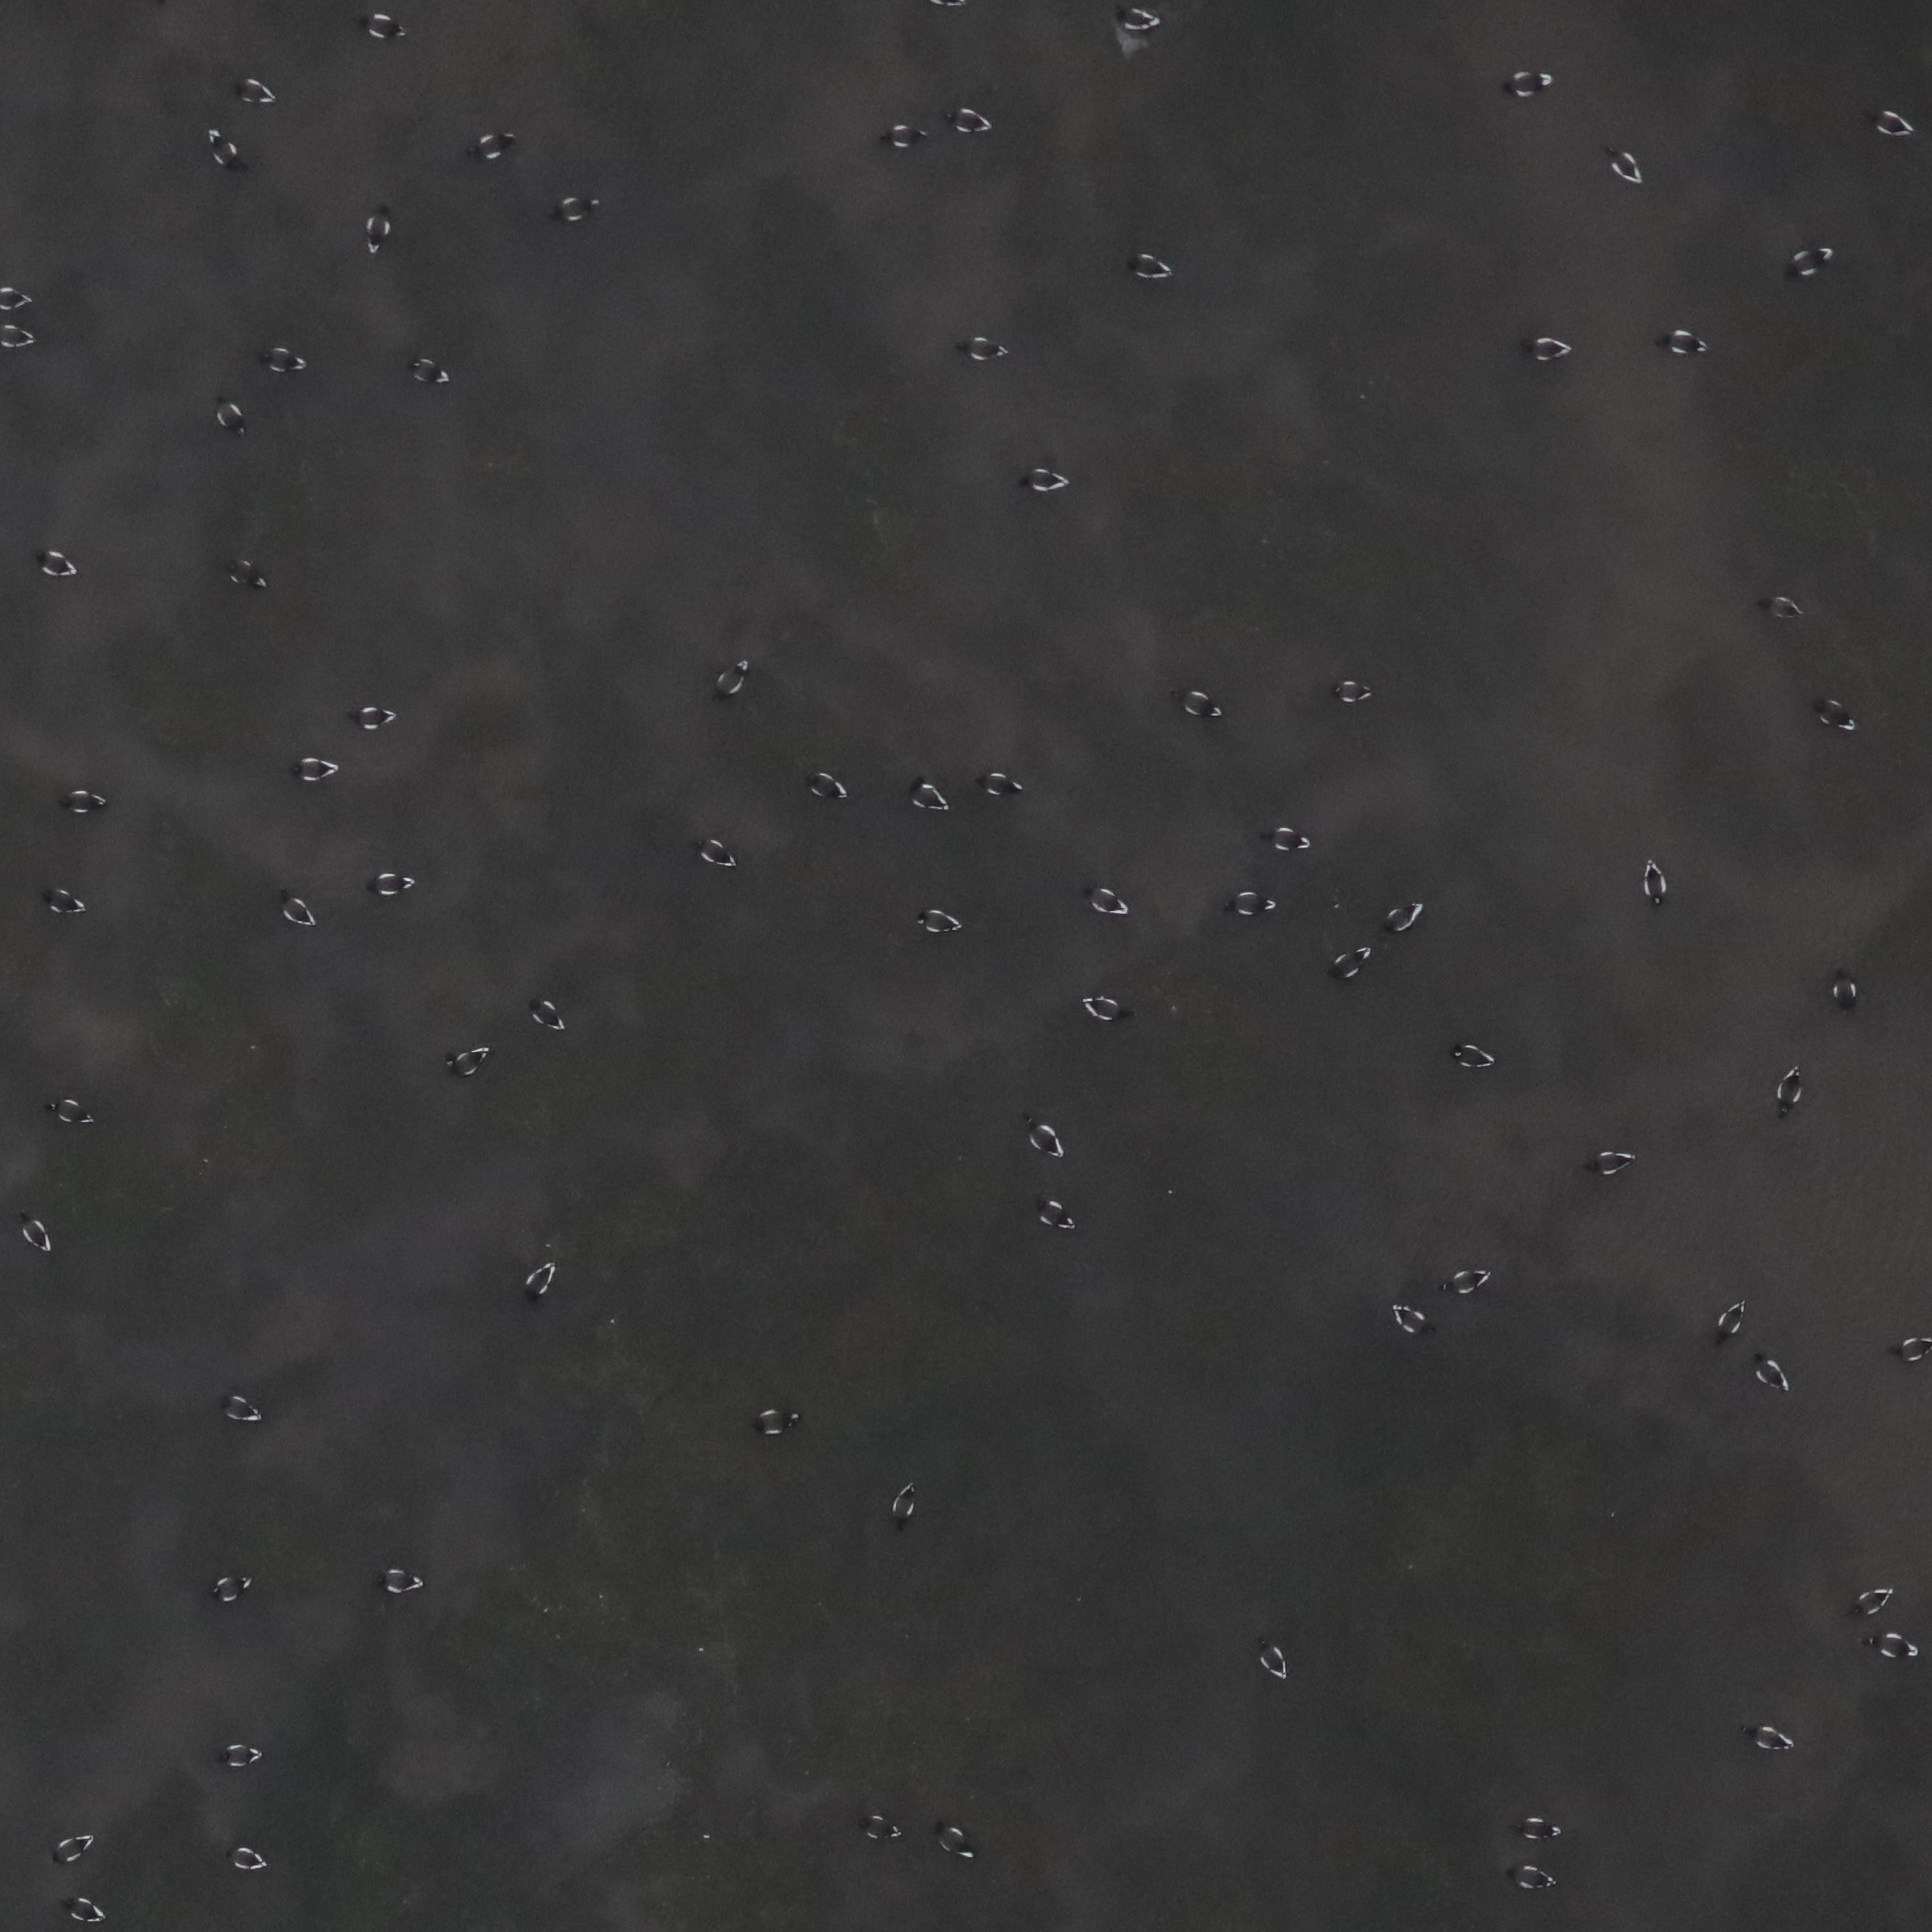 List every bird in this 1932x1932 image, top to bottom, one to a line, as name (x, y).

brant (1128, 17)
brant (374, 32)
brant (1528, 84)
brant (254, 91)
brant (969, 121)
brant (1892, 123)
brant (902, 135)
brant (493, 148)
brant (226, 152)
brant (1625, 165)
brant (575, 209)
brant (377, 228)
brant (1807, 265)
brant (1148, 267)
brant (10, 303)
brant (12, 335)
brant (1682, 343)
brant (982, 351)
brant (1547, 351)
brant (282, 362)
brant (429, 371)
brant (229, 416)
brant (1042, 481)
brant (55, 564)
brant (245, 573)
brant (1786, 607)
brant (730, 680)
brant (1352, 692)
brant (1200, 704)
brant (1834, 715)
brant (372, 717)
brant (314, 768)
brant (825, 784)
brant (999, 784)
brant (927, 797)
brant (83, 801)
brant (1289, 840)
brant (716, 852)
brant (1656, 884)
brant (391, 886)
brant (64, 900)
brant (1105, 900)
brant (1249, 905)
brant (298, 912)
brant (1401, 918)
brant (934, 921)
brant (1350, 964)
brant (1845, 988)
brant (1105, 1009)
brant (546, 1013)
brant (1473, 1058)
brant (466, 1062)
brant (1789, 1089)
brant (72, 1111)
brant (1044, 1140)
brant (1612, 1161)
brant (1056, 1215)
brant (35, 1233)
brant (538, 1279)
brant (1468, 1279)
brant (1412, 1320)
brant (1731, 1322)
brant (1915, 1349)
brant (1770, 1373)
brant (241, 1410)
brant (774, 1421)
brant (902, 1503)
brant (400, 1581)
brant (229, 1588)
brant (1870, 1600)
brant (1891, 1644)
brant (1274, 1658)
brant (1768, 1737)
brant (240, 1757)
brant (1534, 1823)
brant (880, 1827)
brant (954, 1840)
brant (72, 1849)
brant (245, 1856)
brant (1531, 1877)
brant (83, 1908)